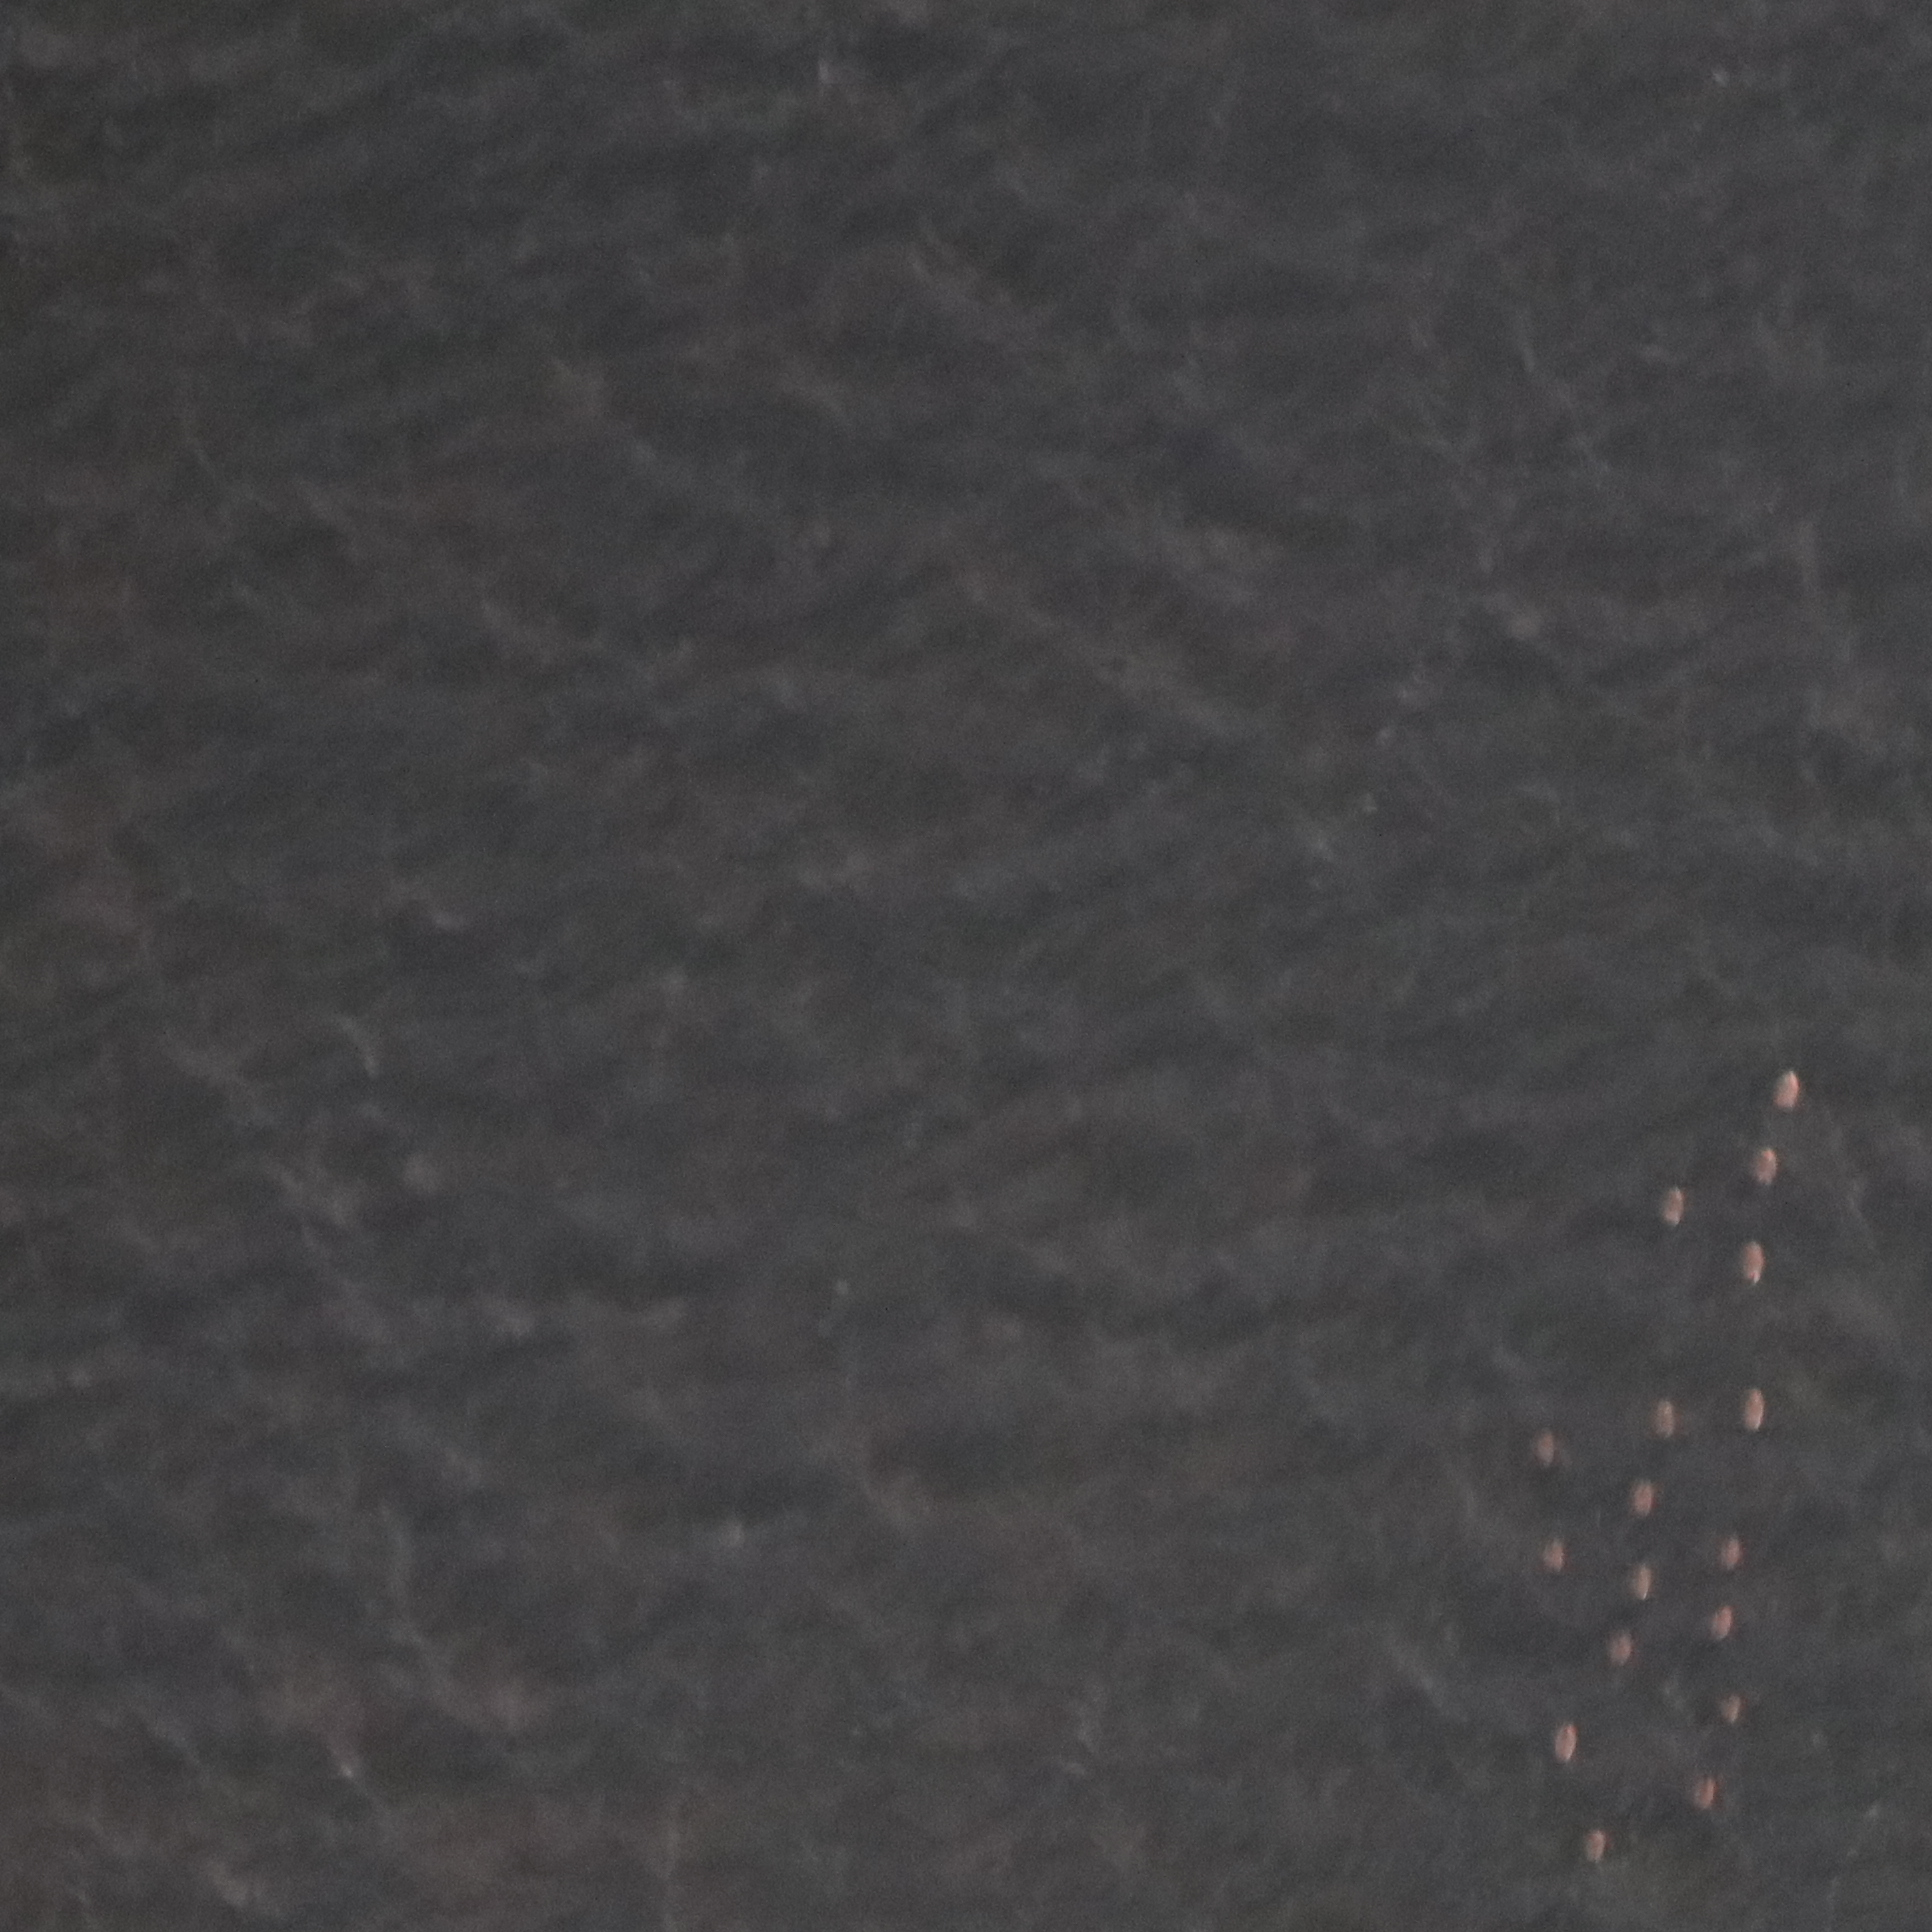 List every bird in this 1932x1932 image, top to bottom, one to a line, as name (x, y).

Canada goose (1785, 1088)
Canada goose (1765, 1168)
Canada goose (1670, 1203)
Canada goose (1751, 1261)
Canada goose (1752, 1411)
Canada goose (1662, 1428)
Canada goose (1545, 1446)
Canada goose (1642, 1499)
Canada goose (1730, 1555)
Canada goose (1549, 1557)
Canada goose (1639, 1581)
Canada goose (1718, 1625)
Canada goose (1622, 1651)
Canada goose (1727, 1706)
Canada goose (1568, 1751)
Canada goose (1701, 1796)
Canada goose (1593, 1845)